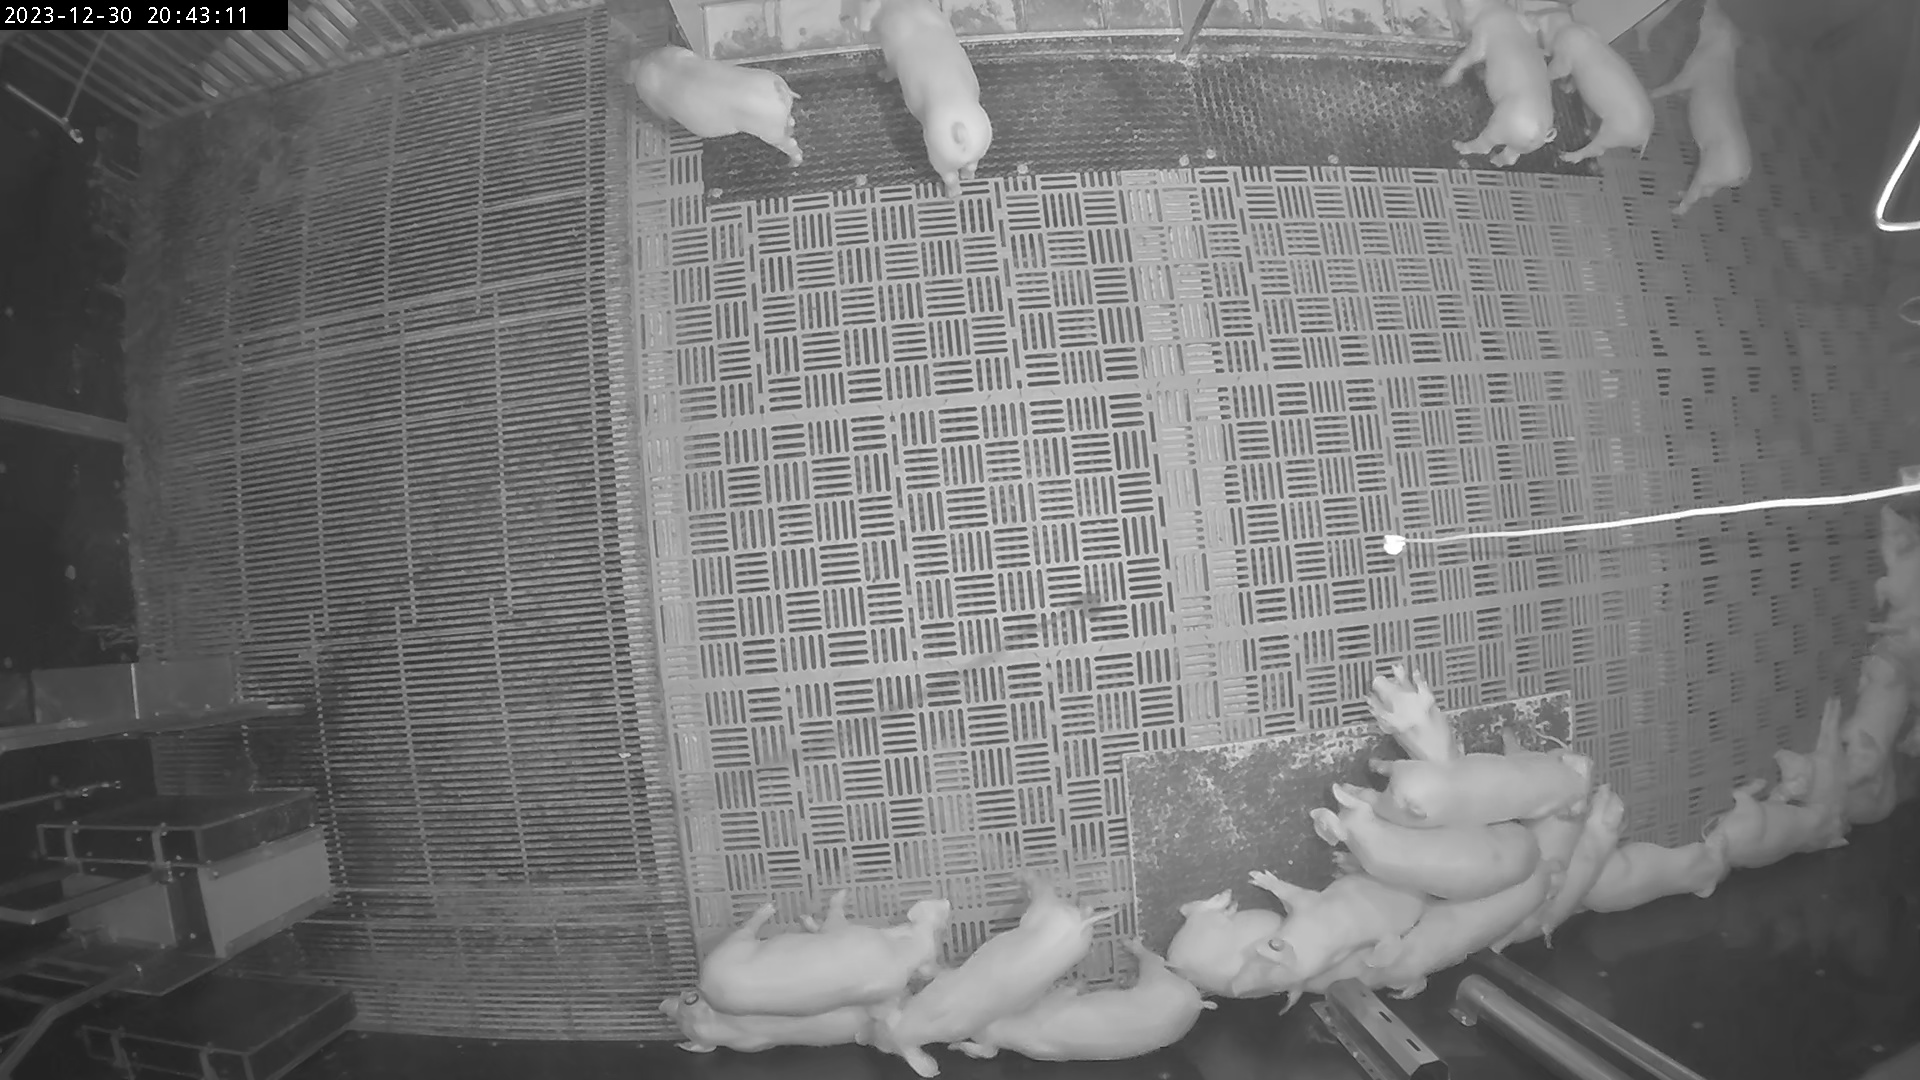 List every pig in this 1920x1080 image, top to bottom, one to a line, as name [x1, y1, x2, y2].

pig [199, 0, 370, 120]
pig [855, 0, 993, 197]
pig [1435, 0, 1559, 167]
pig [1651, 0, 1751, 217]
pig [1525, 9, 1656, 164]
pig [616, 42, 808, 172]
pig [1867, 504, 1920, 675]
pig [1837, 650, 1912, 792]
pig [1362, 662, 1467, 762]
pig [1770, 699, 1898, 825]
pig [1489, 723, 1585, 958]
pig [1342, 727, 1597, 830]
pig [1700, 776, 1852, 870]
pig [1310, 781, 1539, 902]
pig [1512, 782, 1631, 942]
pig [1579, 831, 1734, 914]
pig [1355, 858, 1562, 1001]
pig [1228, 868, 1435, 1018]
pig [855, 873, 1120, 1075]
pig [699, 888, 952, 1015]
pig [1163, 892, 1386, 1001]
pig [945, 933, 1218, 1066]
pig [658, 982, 913, 1054]